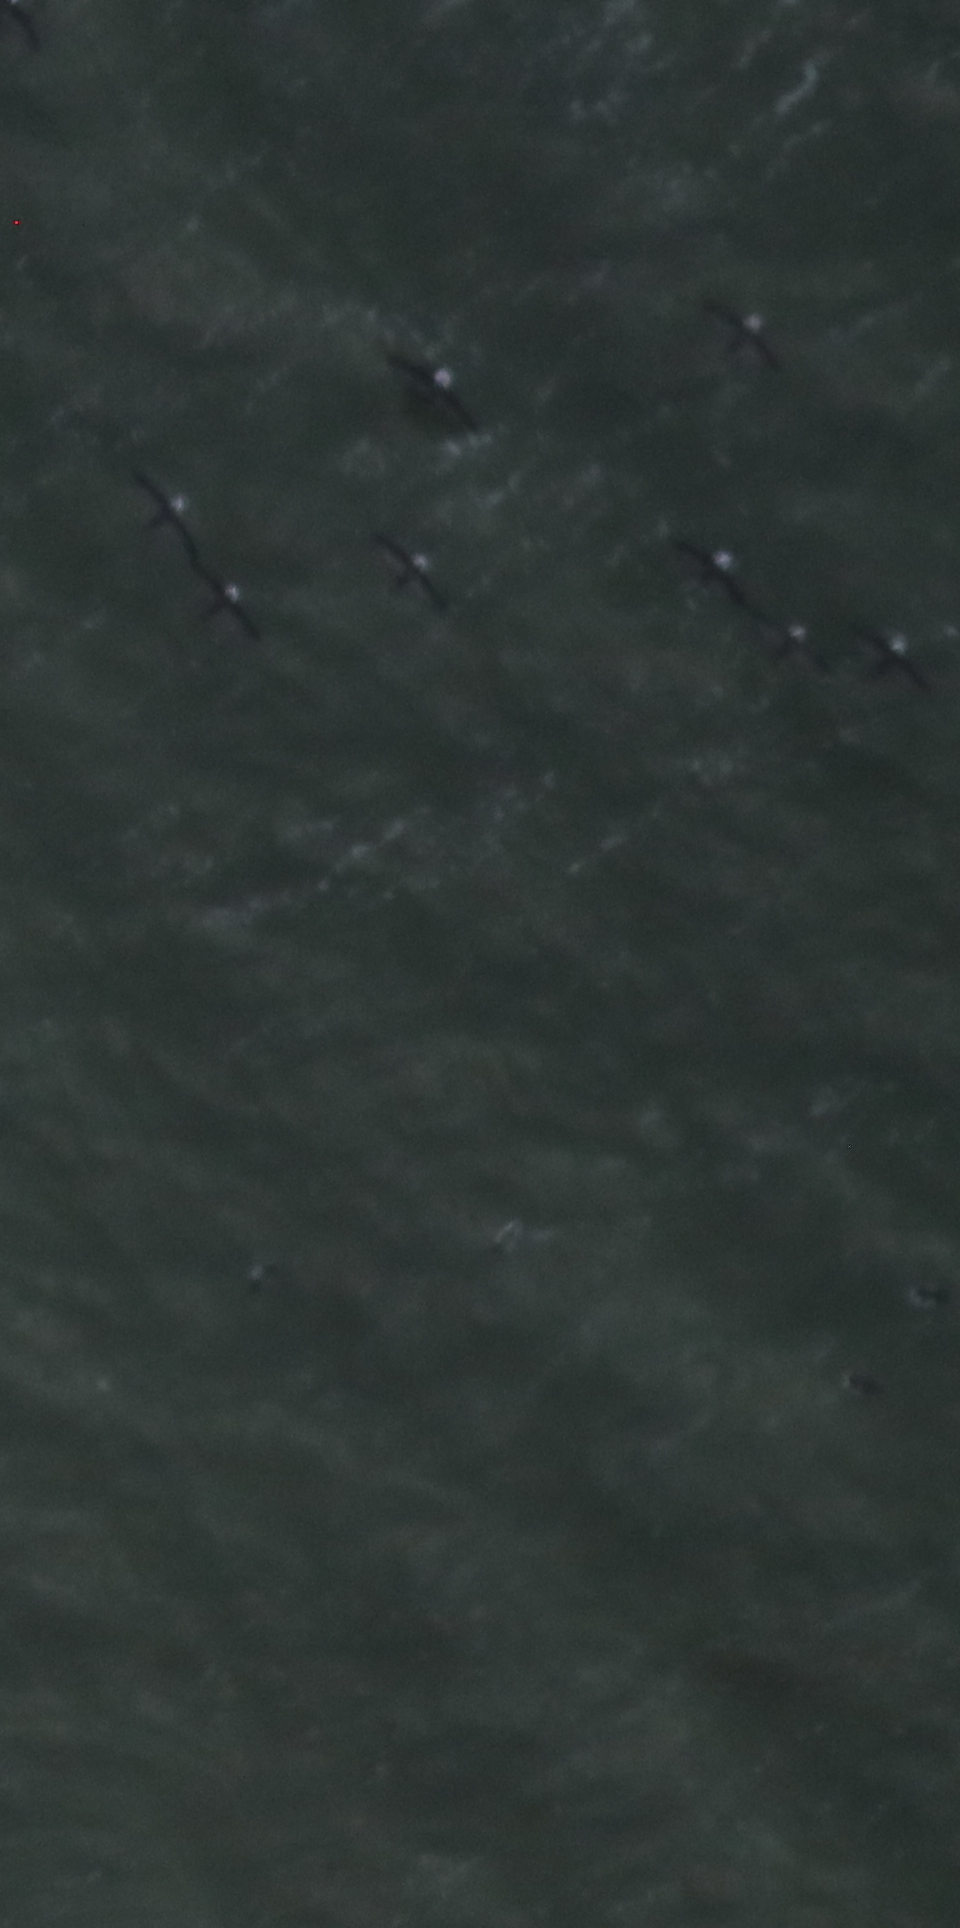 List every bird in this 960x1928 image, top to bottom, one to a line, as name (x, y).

brant (5, 5)
brant (748, 329)
brant (439, 381)
brant (168, 508)
brant (411, 565)
brant (718, 567)
brant (226, 599)
brant (792, 641)
brant (887, 650)
other bird (507, 1235)
other bird (253, 1273)
other bird (923, 1293)
other bird (865, 1387)